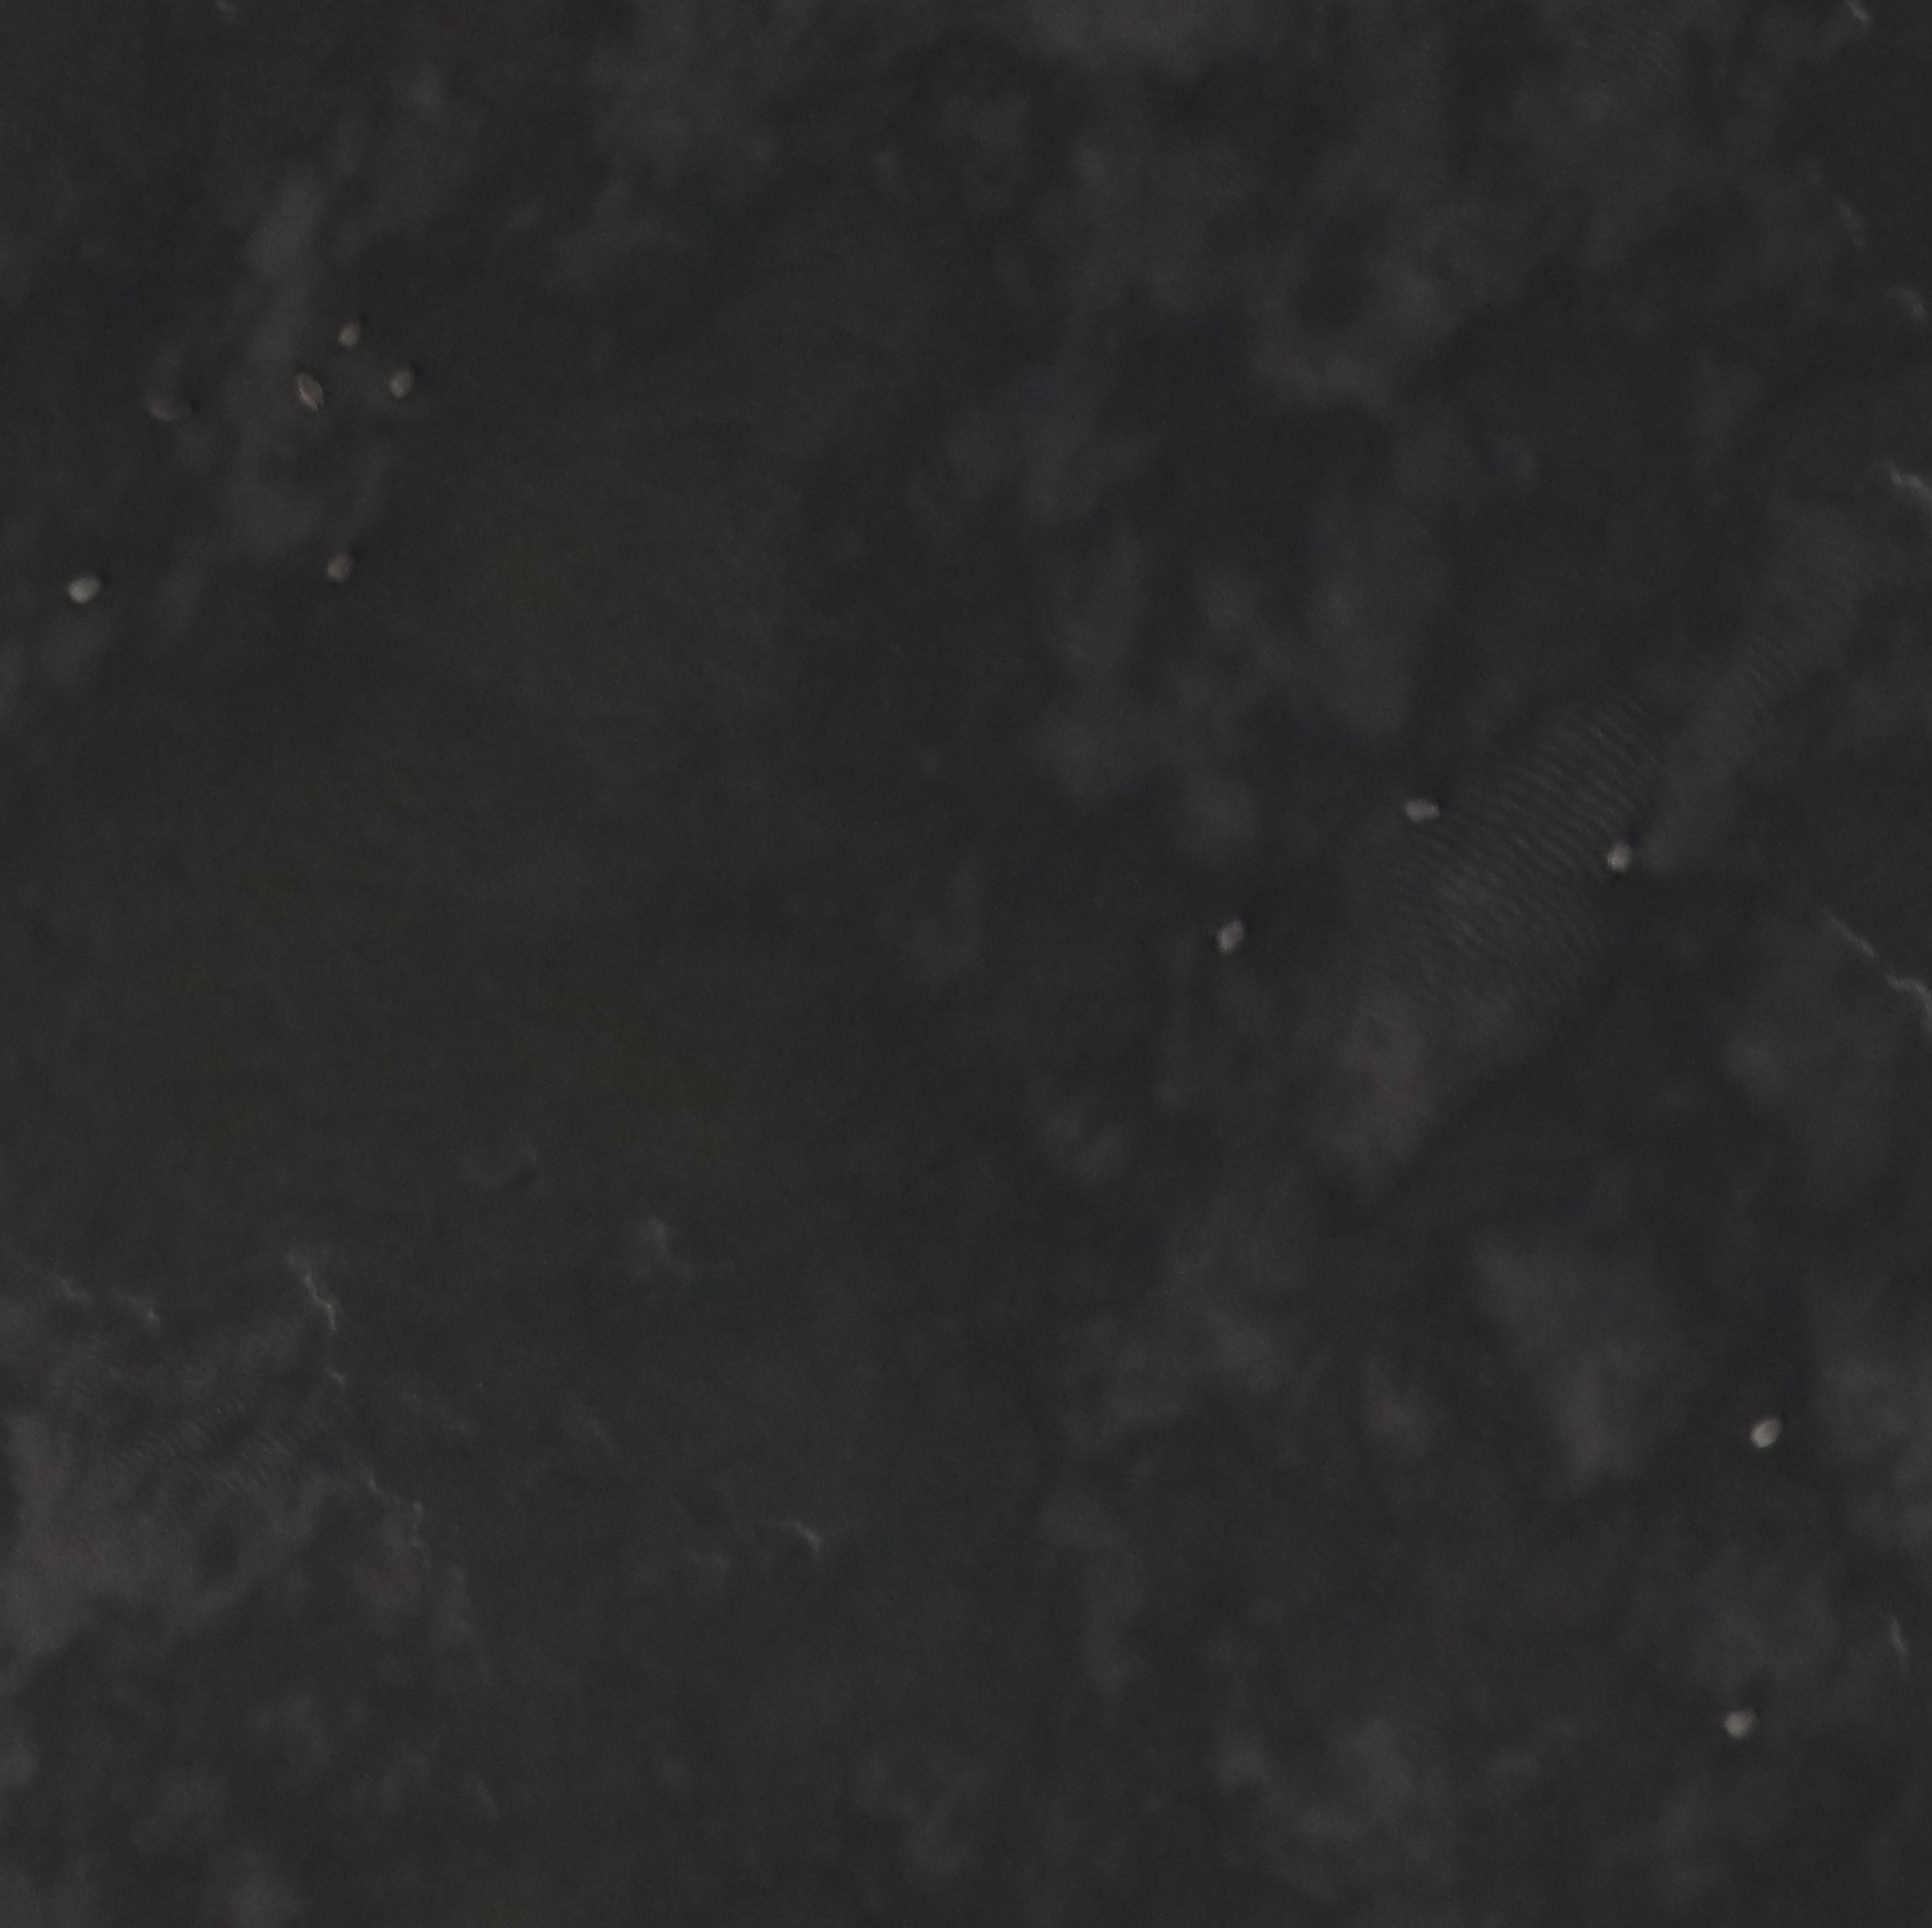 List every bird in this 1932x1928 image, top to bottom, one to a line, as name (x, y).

Canada goose (349, 329)
Canada goose (399, 379)
Canada goose (311, 390)
Canada goose (163, 404)
Canada goose (341, 566)
Canada goose (84, 588)
Canada goose (1420, 805)
Canada goose (1621, 860)
Canada goose (1226, 931)
Canada goose (1764, 1433)
Canada goose (1742, 1721)